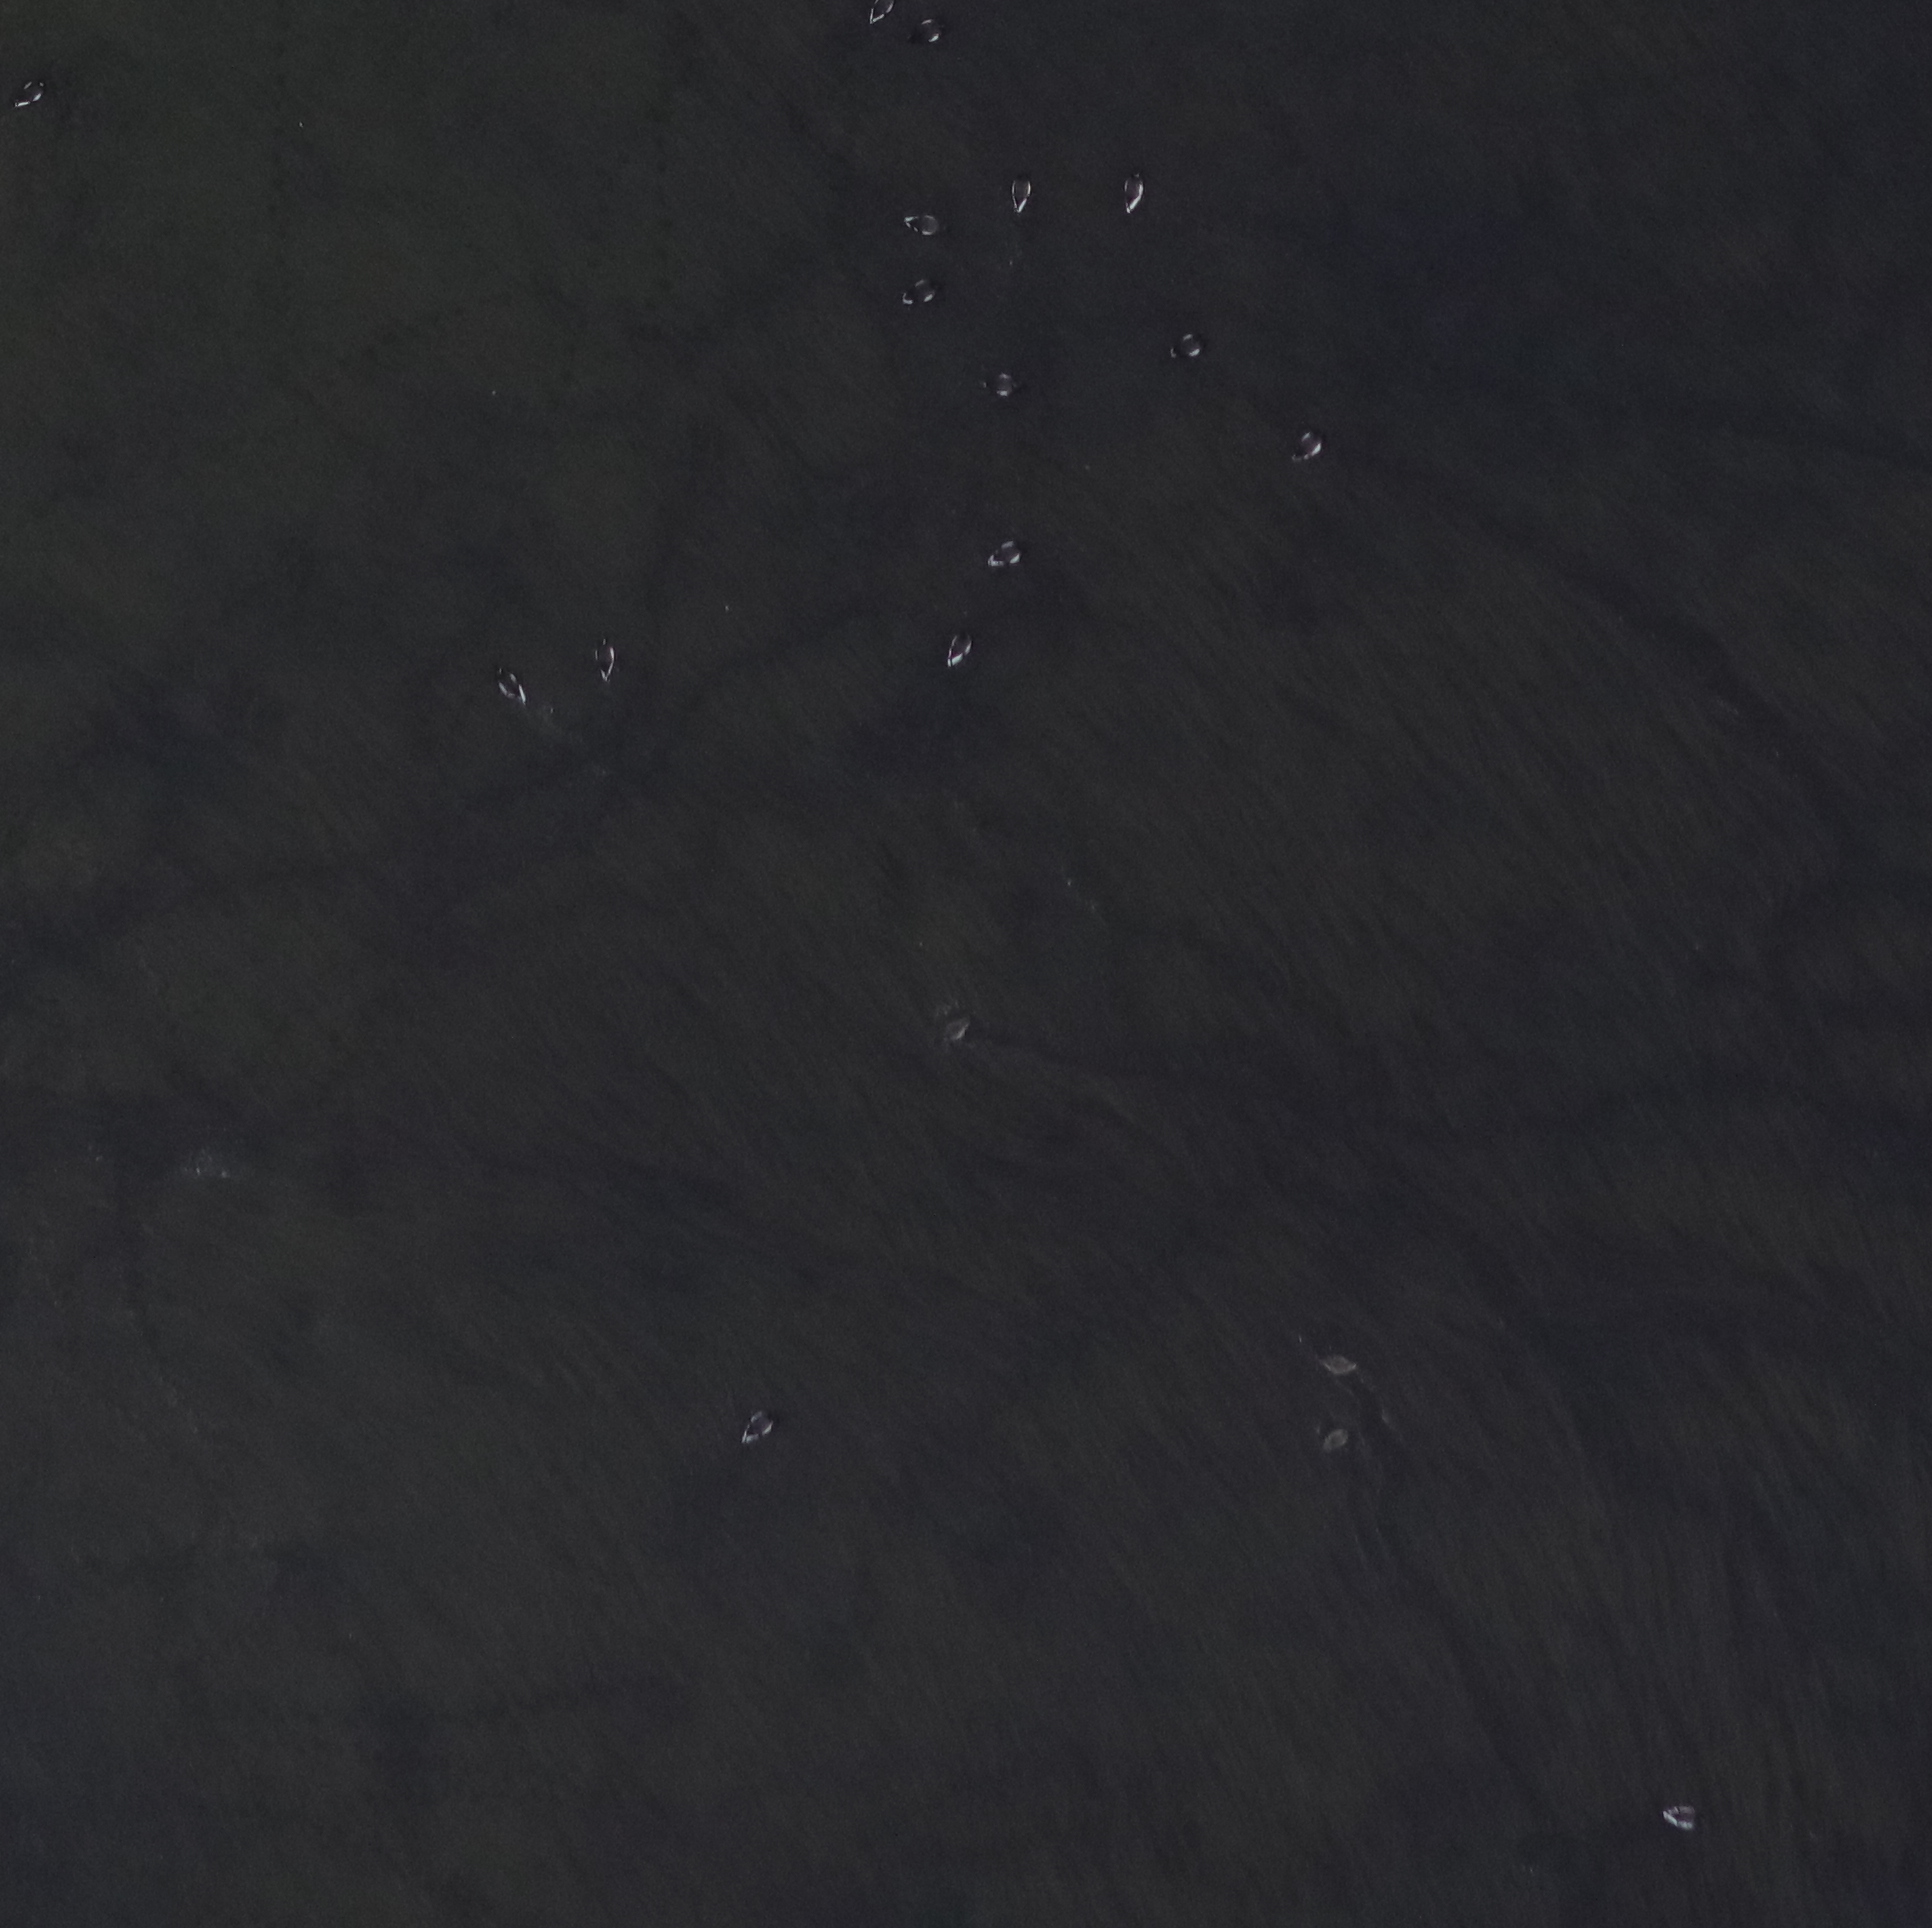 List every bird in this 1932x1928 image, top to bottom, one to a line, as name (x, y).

brant (881, 5)
brant (930, 29)
brant (30, 93)
brant (1132, 191)
brant (1020, 193)
brant (924, 222)
brant (920, 291)
brant (1186, 345)
brant (1004, 384)
brant (1309, 444)
brant (1006, 553)
brant (959, 645)
brant (603, 656)
brant (511, 688)
other bird (958, 1029)
other bird (1339, 1366)
brant (758, 1426)
other bird (1335, 1440)
brant (1684, 1816)